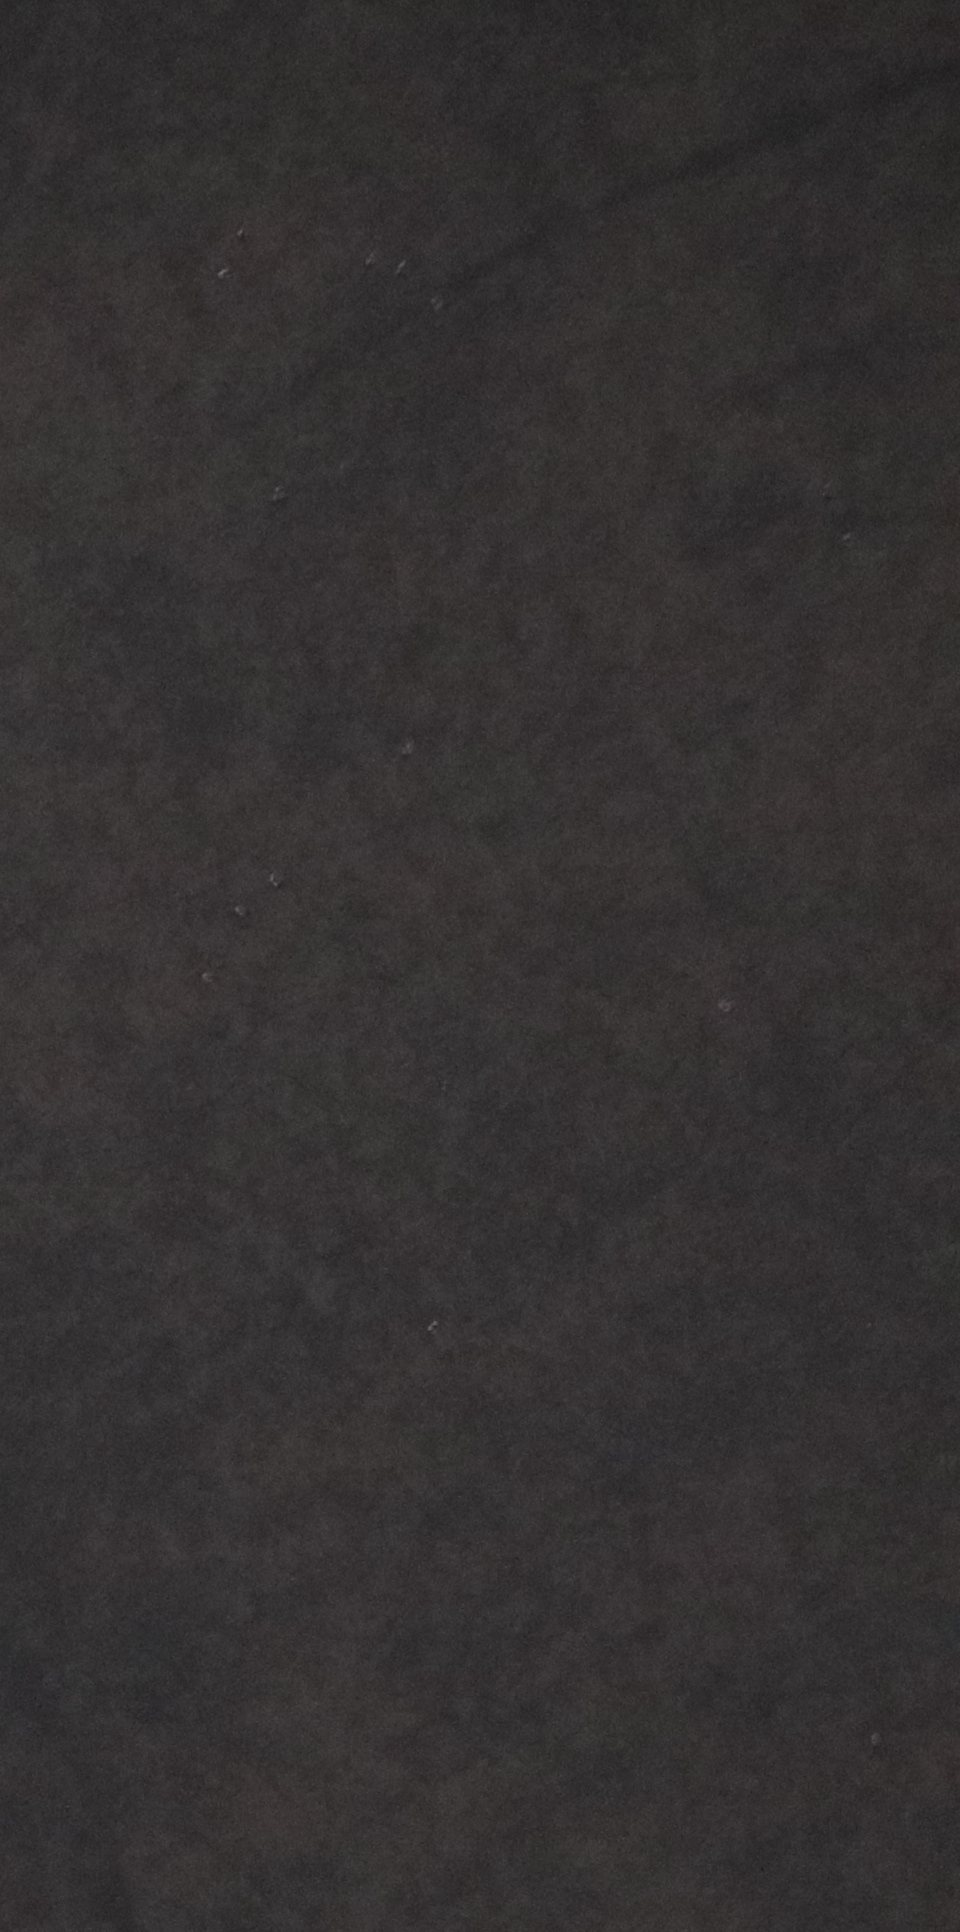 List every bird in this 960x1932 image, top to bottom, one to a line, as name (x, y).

brant (239, 234)
brant (370, 262)
brant (402, 266)
brant (221, 272)
brant (435, 299)
brant (279, 493)
brant (409, 752)
brant (273, 879)
brant (244, 911)
brant (208, 976)
brant (432, 1326)